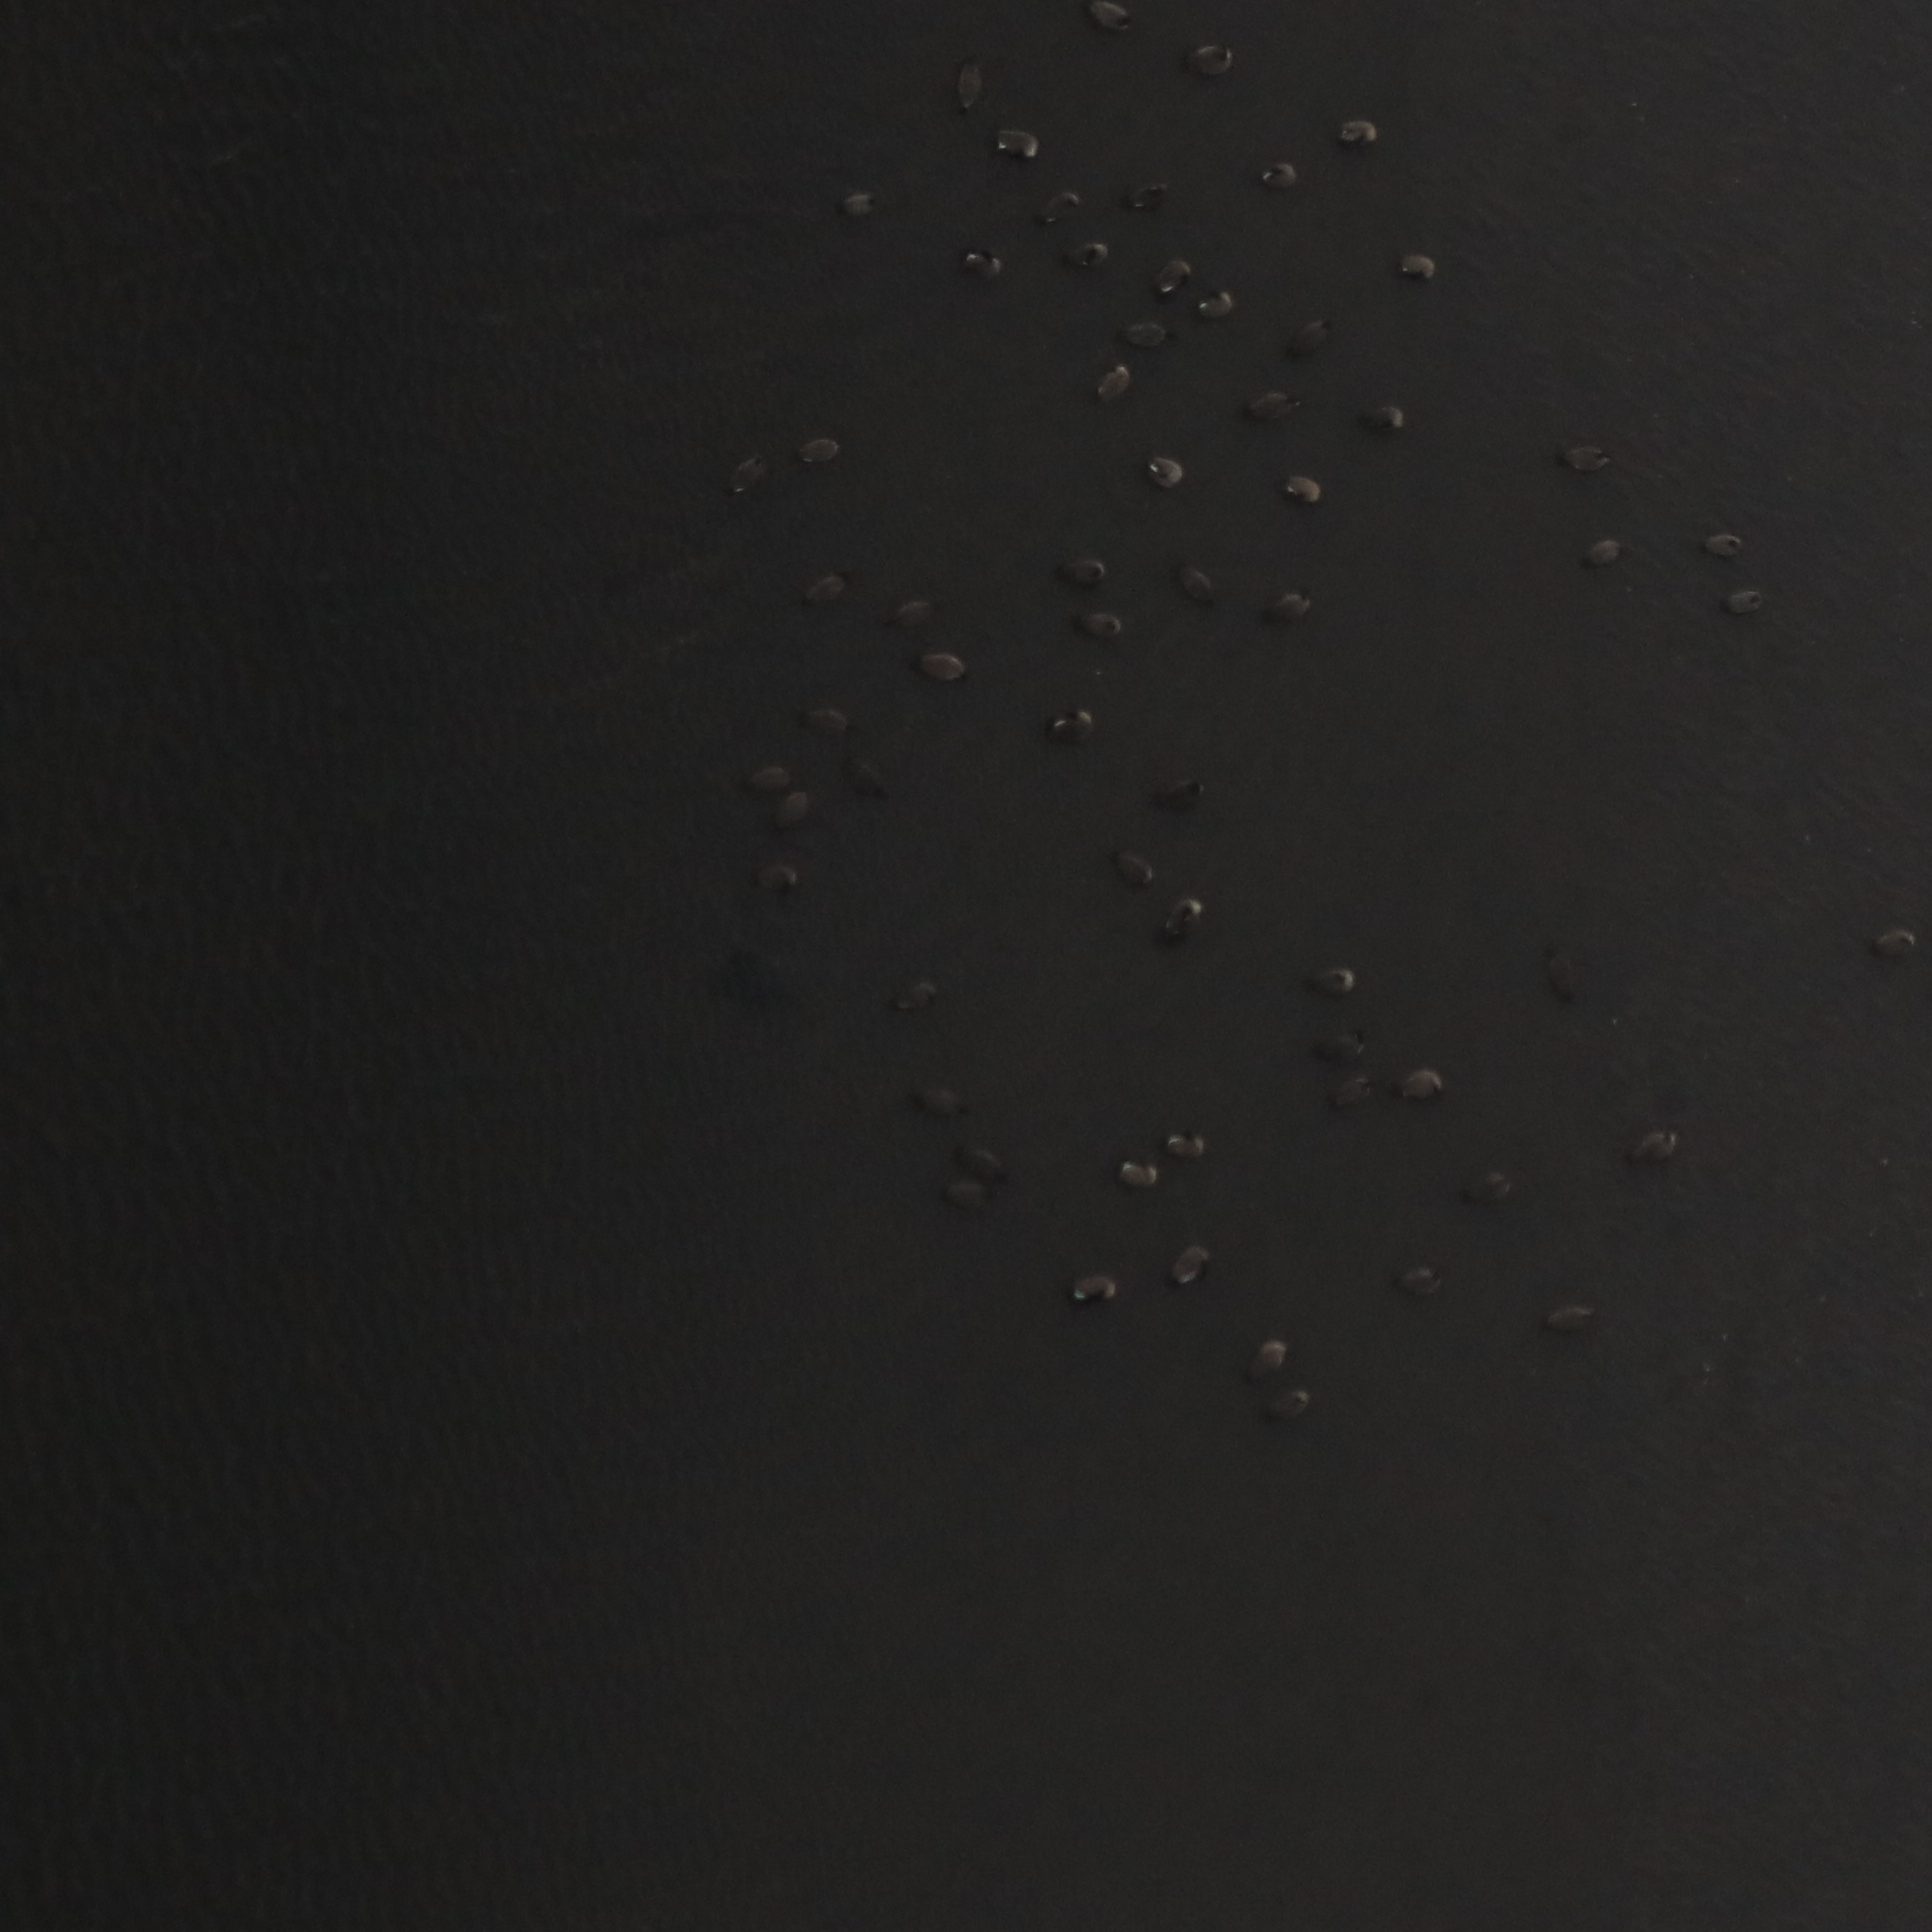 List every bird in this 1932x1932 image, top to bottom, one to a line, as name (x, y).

Canada goose (1110, 14)
Canada goose (1213, 57)
Canada goose (968, 74)
Canada goose (1361, 132)
Canada goose (1021, 140)
Canada goose (1277, 171)
Canada goose (1149, 193)
Canada goose (857, 205)
Canada goose (1063, 206)
Canada goose (1095, 257)
Canada goose (985, 259)
Canada goose (1416, 264)
Canada goose (1173, 275)
Canada goose (1211, 303)
Canada goose (1151, 328)
Canada goose (1310, 338)
Canada goose (1117, 378)
Canada goose (1278, 406)
Canada goose (1389, 415)
Canada goose (819, 452)
Canada goose (1584, 468)
Canada goose (752, 472)
Canada goose (1166, 473)
Canada goose (1304, 494)
Canada goose (1723, 544)
Canada goose (1605, 545)
Canada goose (1090, 575)
Canada goose (826, 586)
Canada goose (1207, 592)
Canada goose (1742, 604)
Canada goose (1287, 610)
Canada goose (914, 613)
Canada goose (1107, 620)
Canada goose (941, 666)
Canada goose (828, 725)
Canada goose (1072, 727)
Canada goose (861, 771)
Canada goose (771, 772)
Canada goose (1184, 792)
Canada goose (794, 808)
Canada goose (1133, 873)
Canada goose (782, 874)
Canada goose (1183, 913)
Canada goose (1895, 942)
Canada goose (1559, 968)
Canada goose (1333, 982)
Canada goose (923, 999)
Canada goose (1342, 1037)
Canada goose (1435, 1081)
Canada goose (932, 1092)
Canada goose (1364, 1092)
Canada goose (1649, 1143)
Canada goose (1188, 1147)
Canada goose (981, 1158)
Canada goose (1138, 1172)
Canada goose (1488, 1185)
Canada goose (966, 1199)
Canada goose (1191, 1264)
Canada goose (1425, 1280)
Canada goose (1093, 1286)
Canada goose (1568, 1313)
Canada goose (1270, 1348)
Canada goose (1288, 1399)